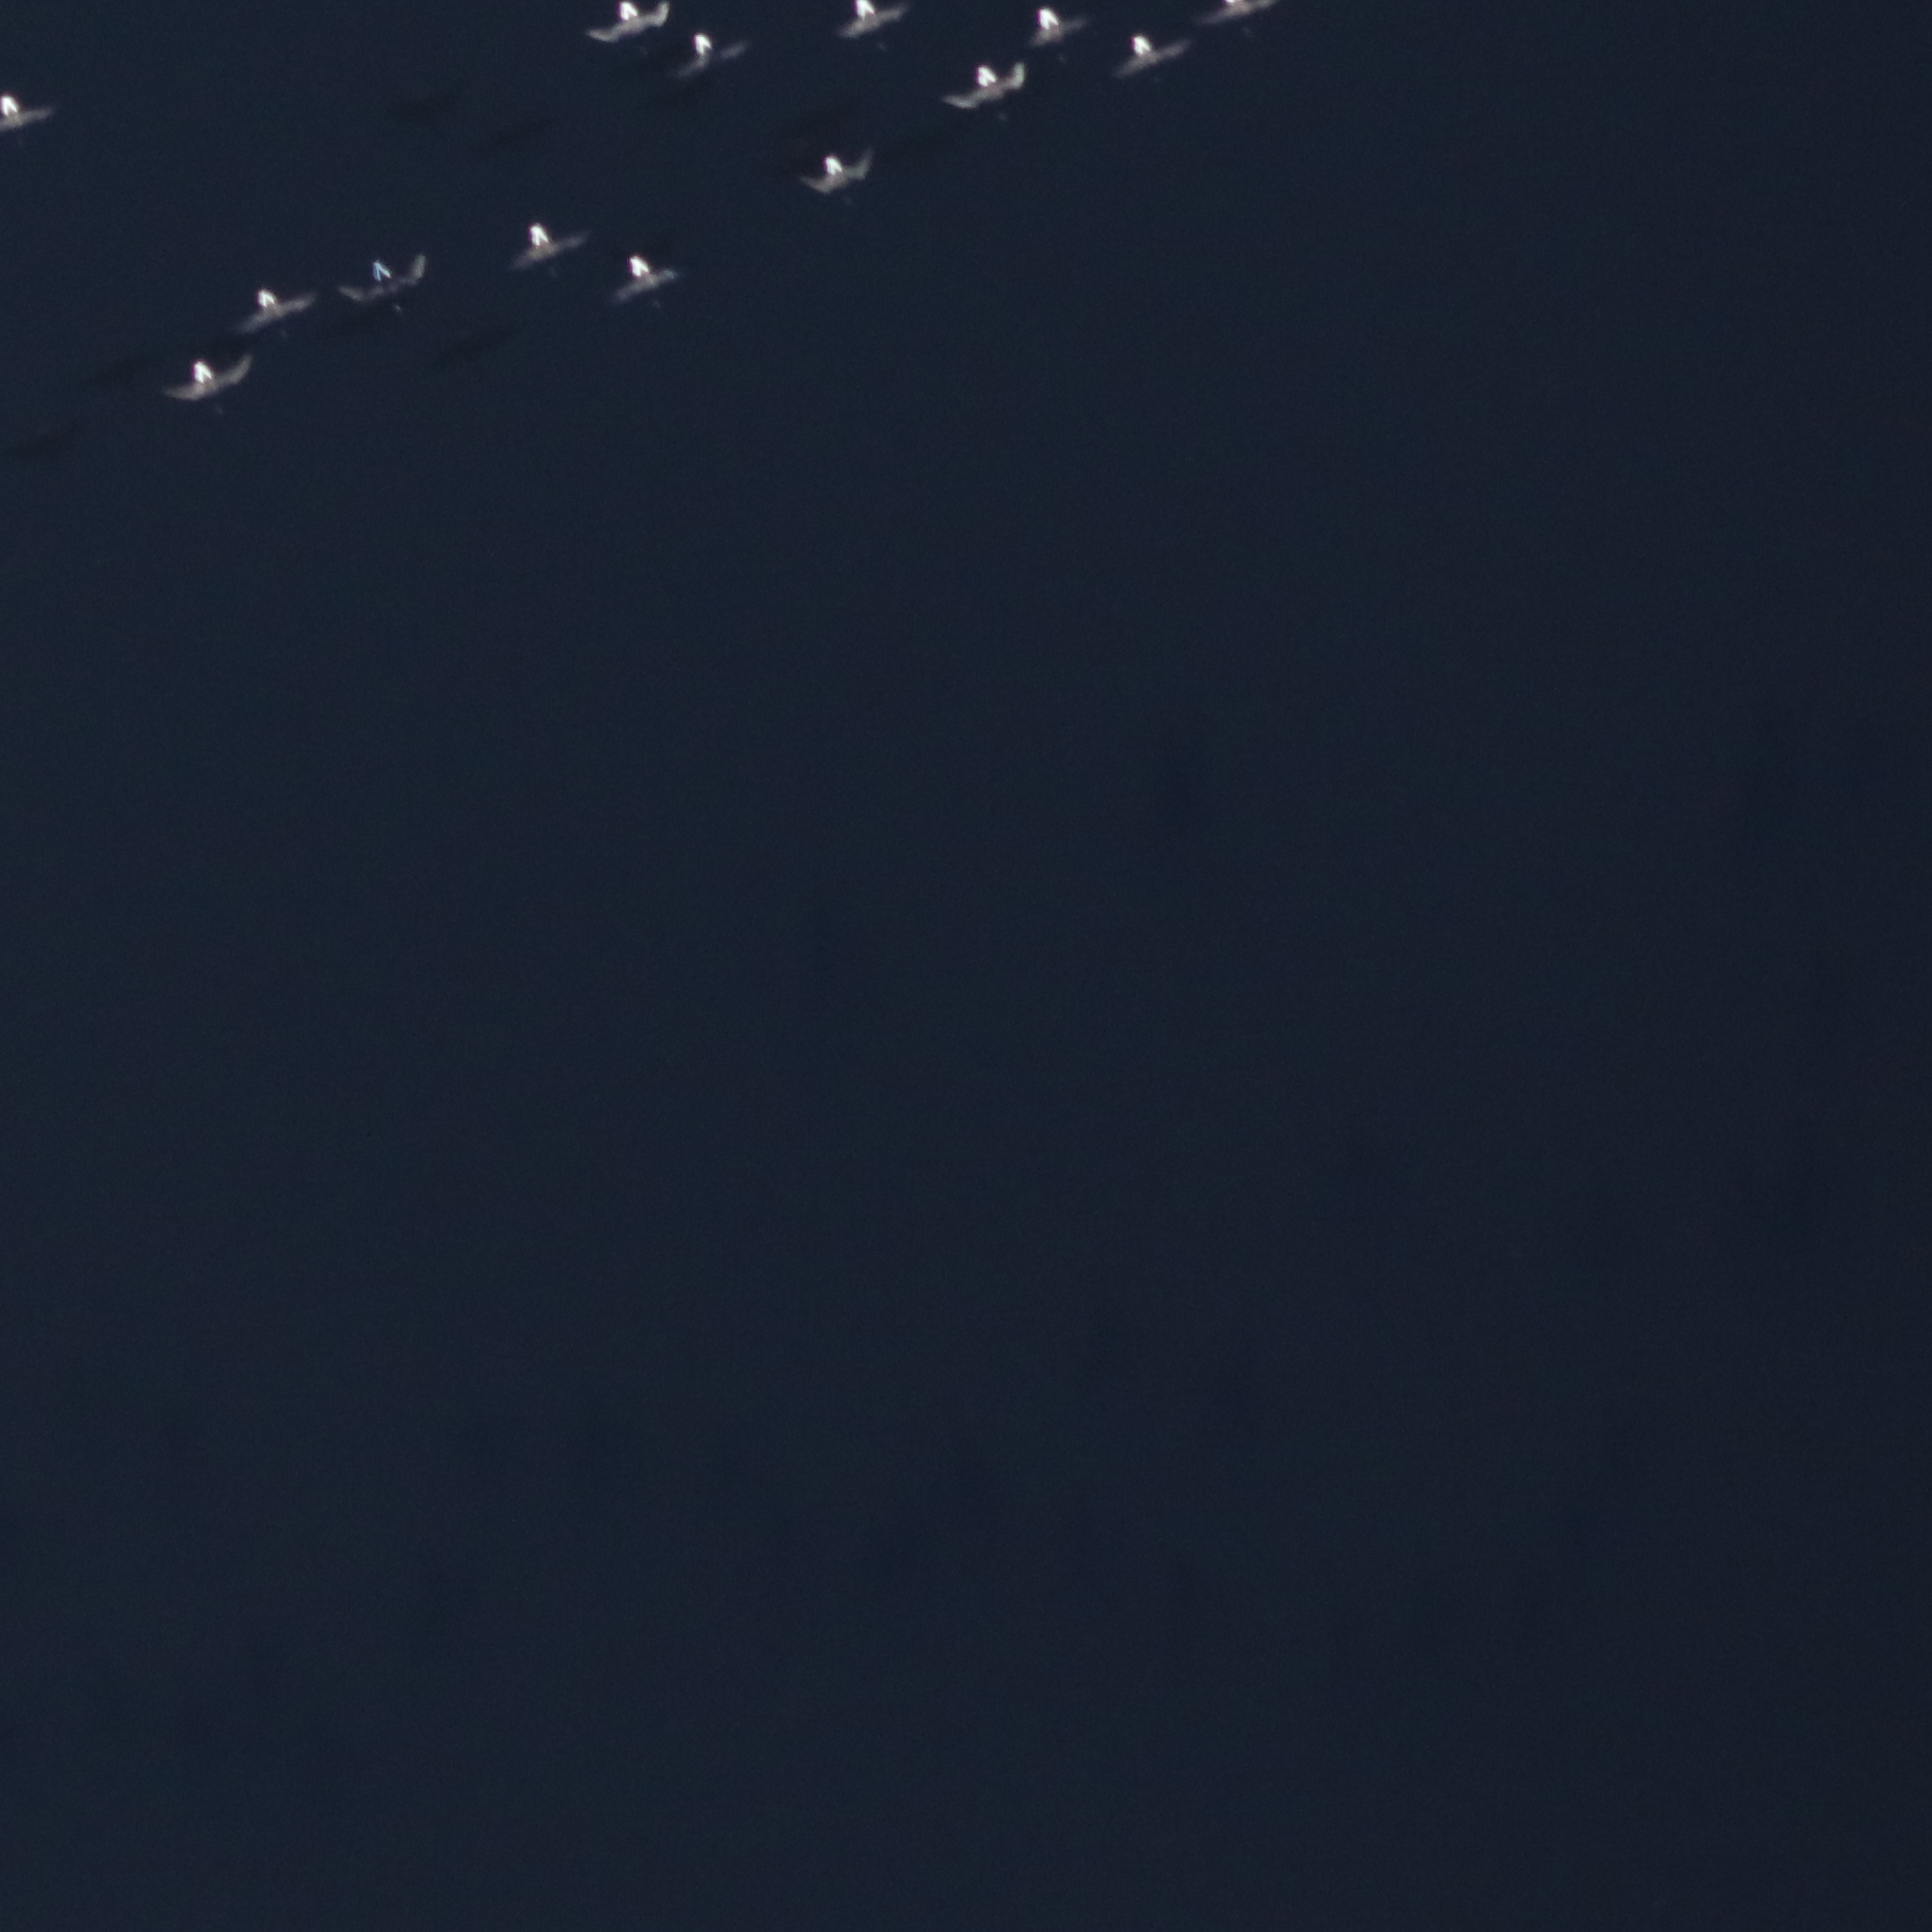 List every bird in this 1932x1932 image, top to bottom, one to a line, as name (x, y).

brant (1242, 20)
brant (870, 29)
brant (633, 31)
brant (1053, 35)
brant (710, 55)
brant (1144, 56)
brant (980, 93)
brant (12, 120)
brant (844, 174)
brant (541, 248)
brant (644, 281)
brant (393, 294)
brant (273, 312)
brant (207, 391)